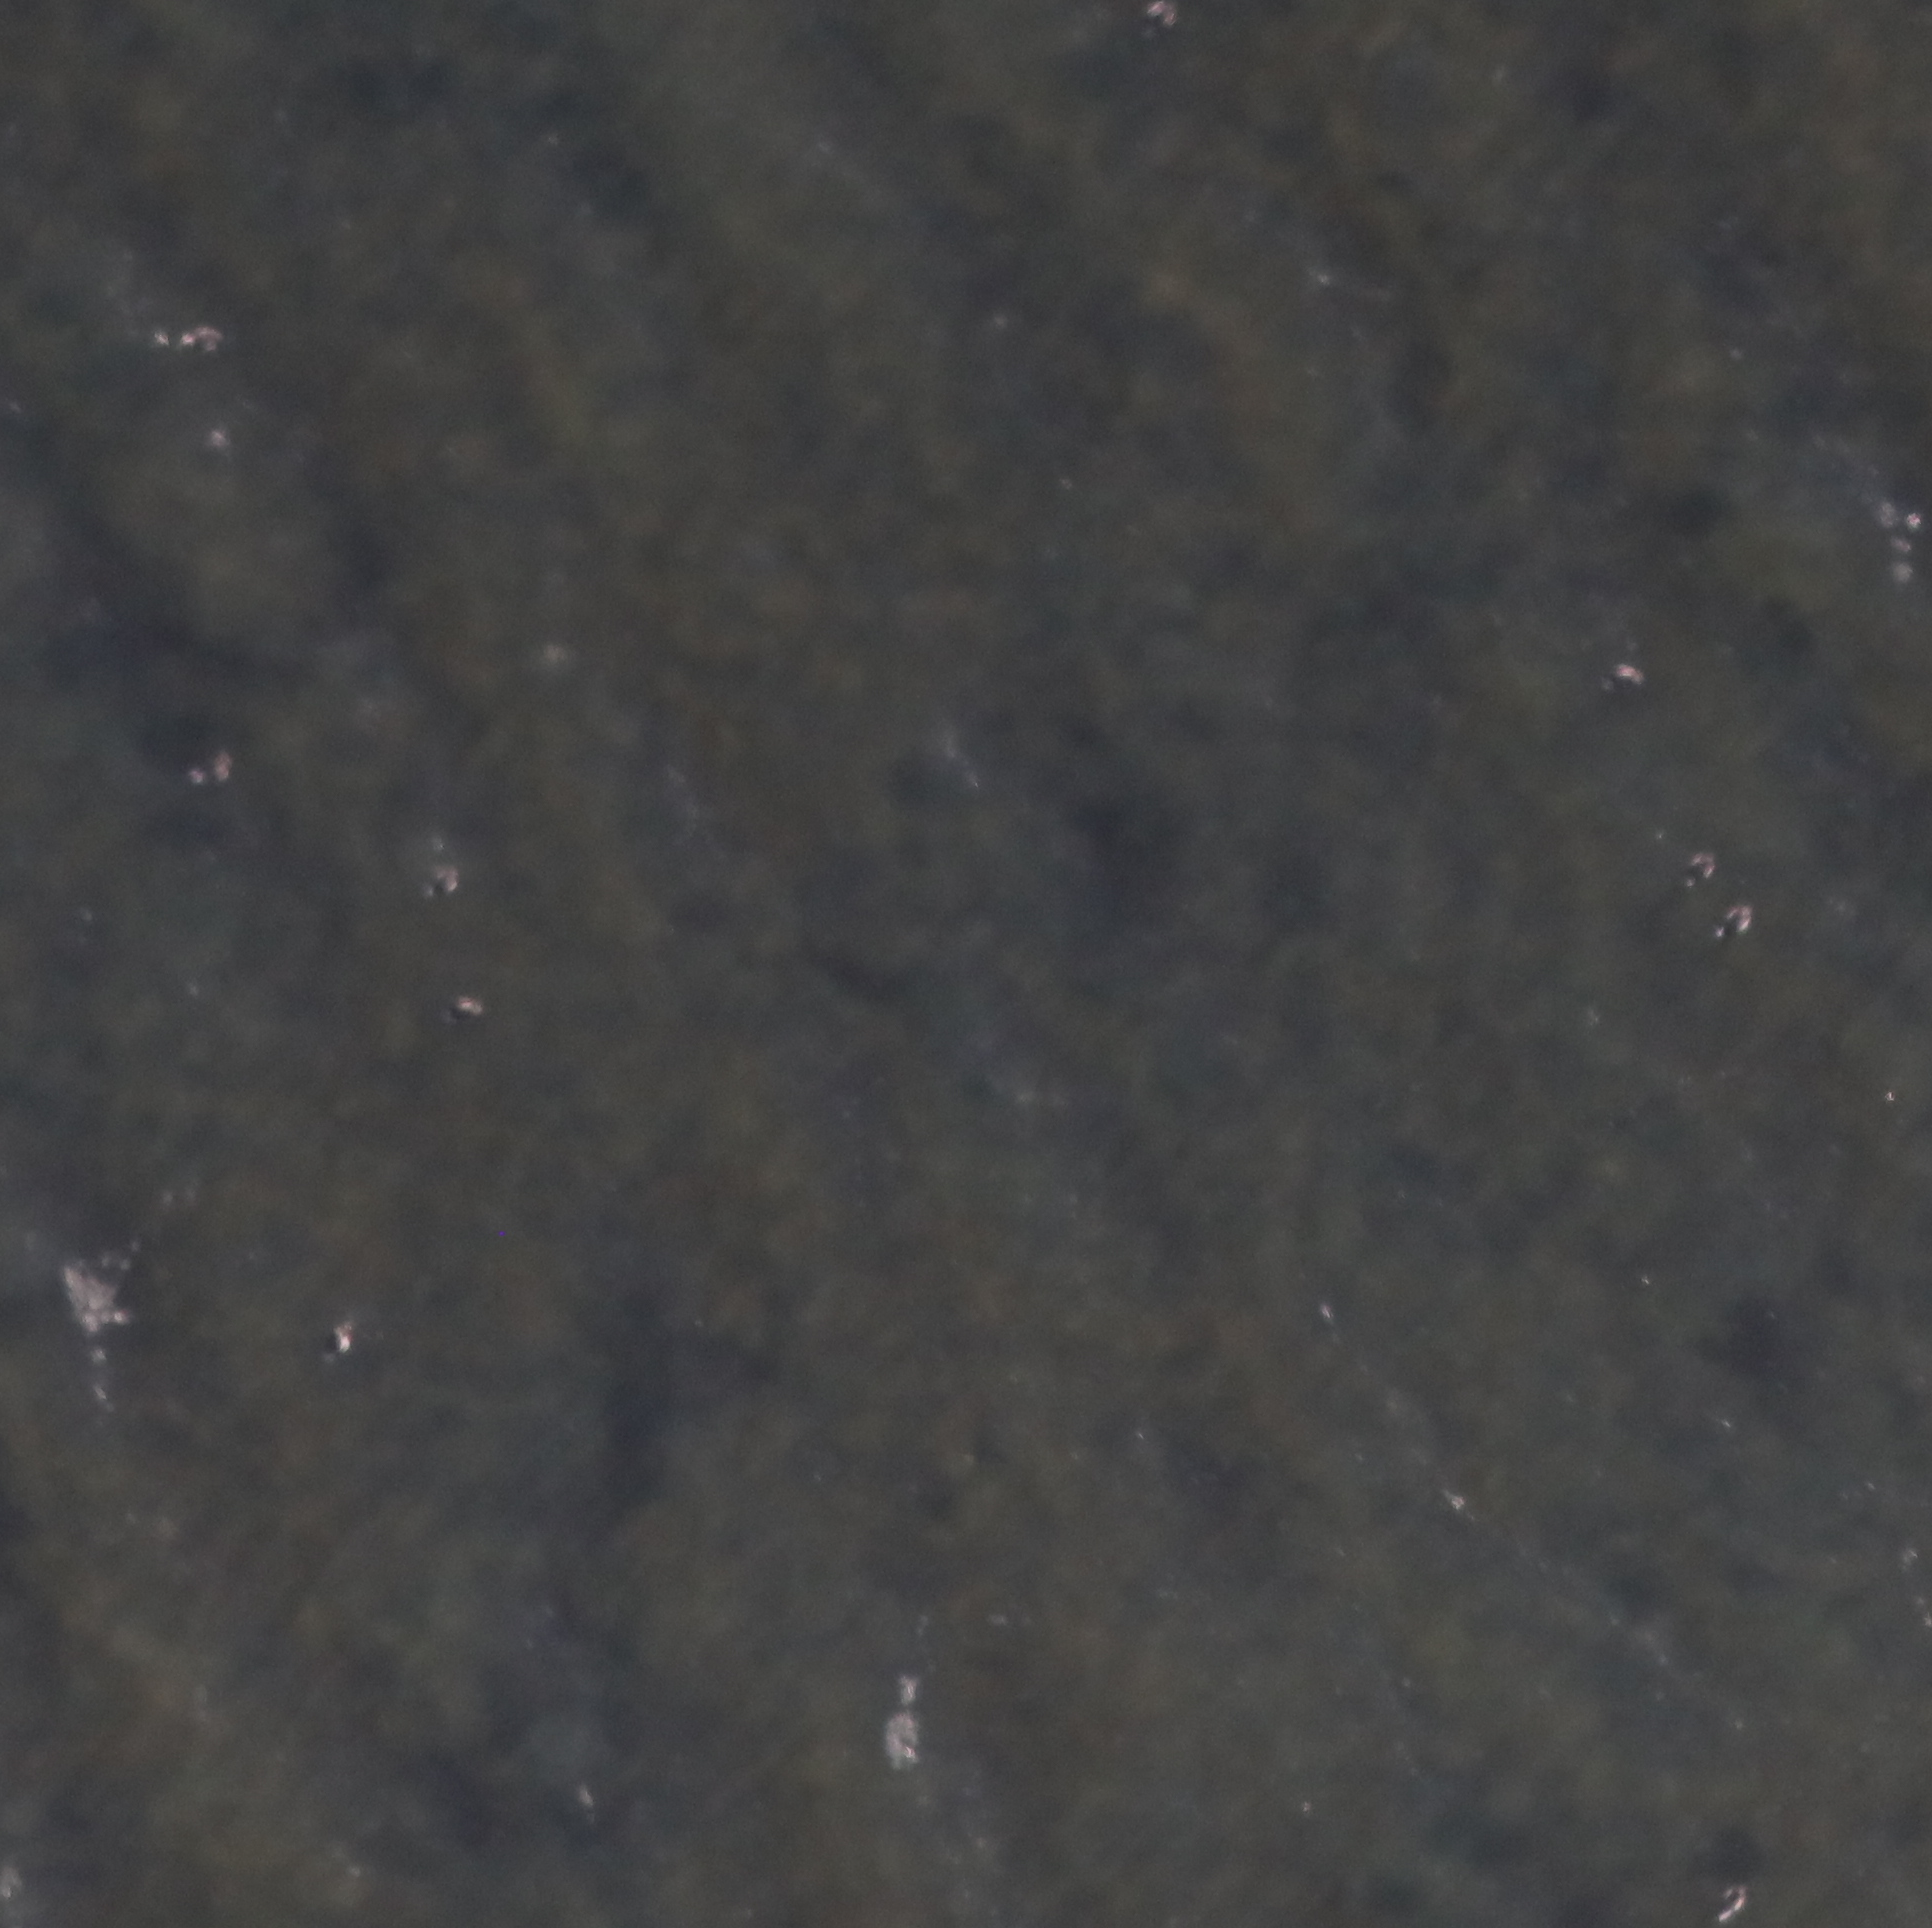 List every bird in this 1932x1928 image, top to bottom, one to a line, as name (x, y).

brant (1162, 19)
brant (201, 341)
brant (1626, 675)
brant (210, 769)
brant (1697, 869)
brant (443, 879)
brant (1735, 922)
brant (468, 1010)
brant (340, 1341)
brant (1728, 1900)